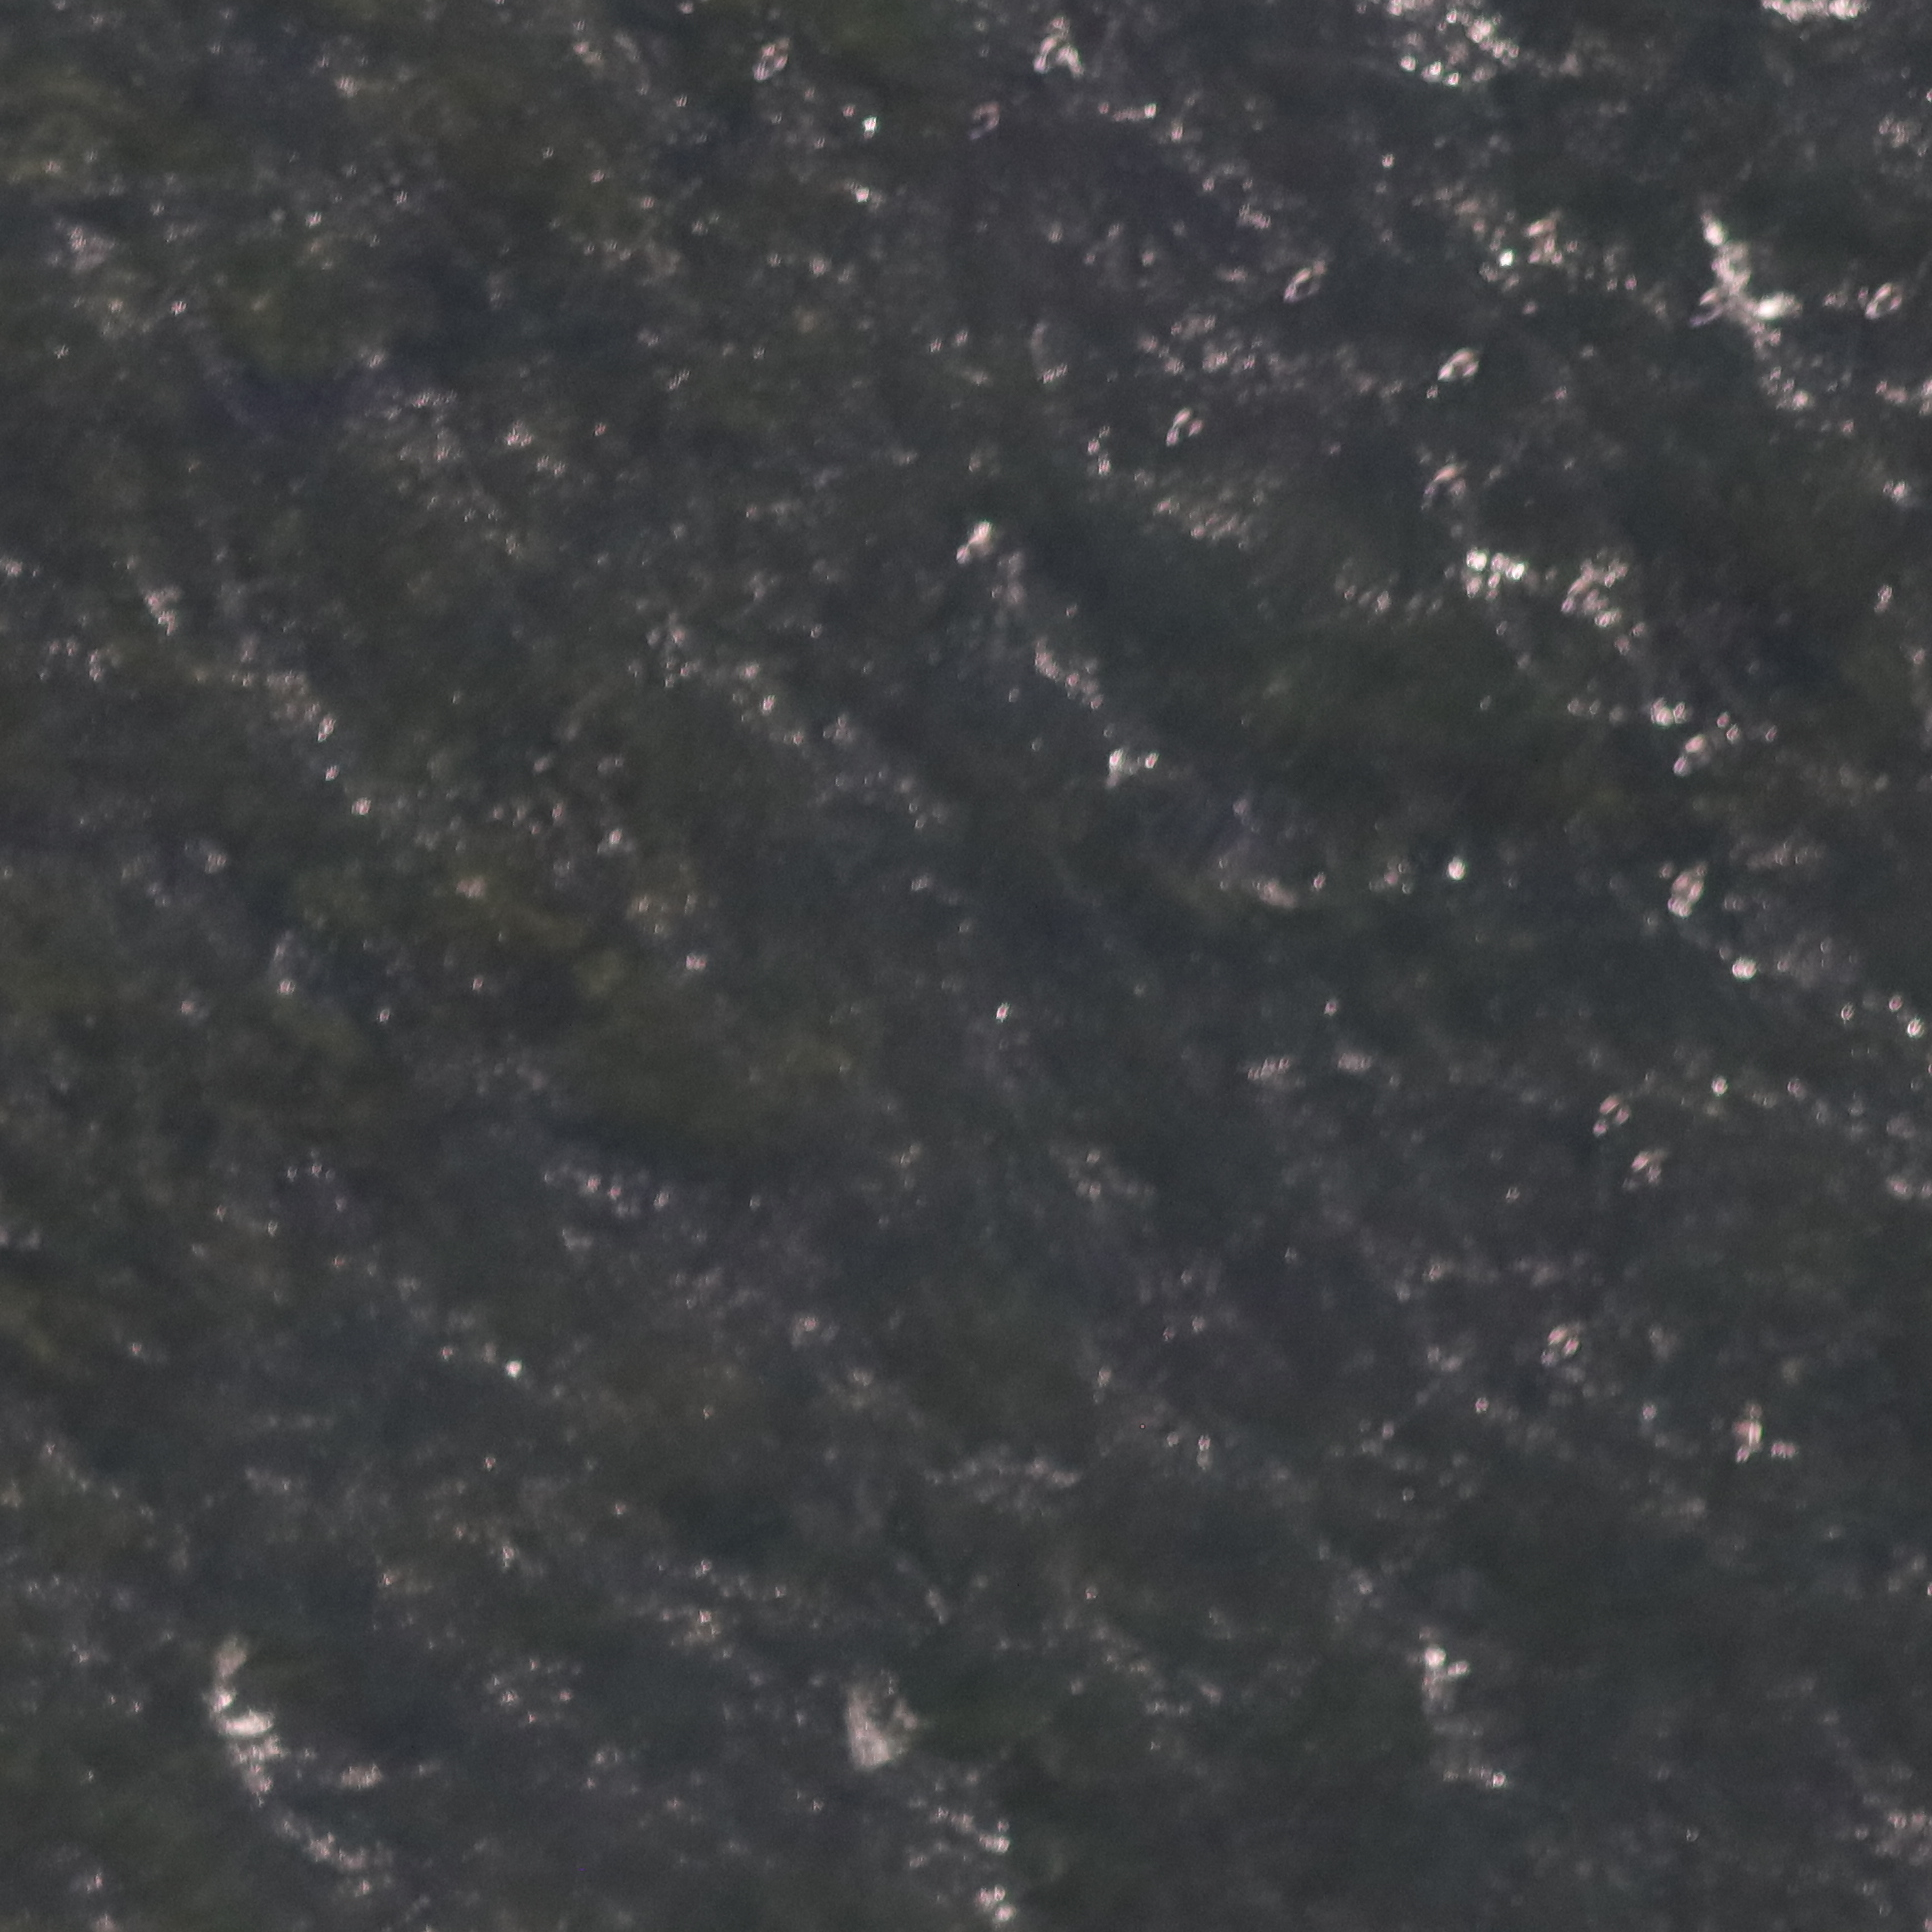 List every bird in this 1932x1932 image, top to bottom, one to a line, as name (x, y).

brant (1055, 50)
brant (774, 58)
brant (984, 119)
brant (1306, 284)
brant (1886, 302)
brant (1715, 308)
brant (1462, 367)
brant (1183, 422)
brant (1450, 481)
brant (980, 547)
brant (1587, 597)
brant (1699, 752)
brant (1122, 768)
brant (1686, 889)
brant (1613, 1115)
brant (1648, 1168)
brant (1564, 1345)
brant (1747, 1434)